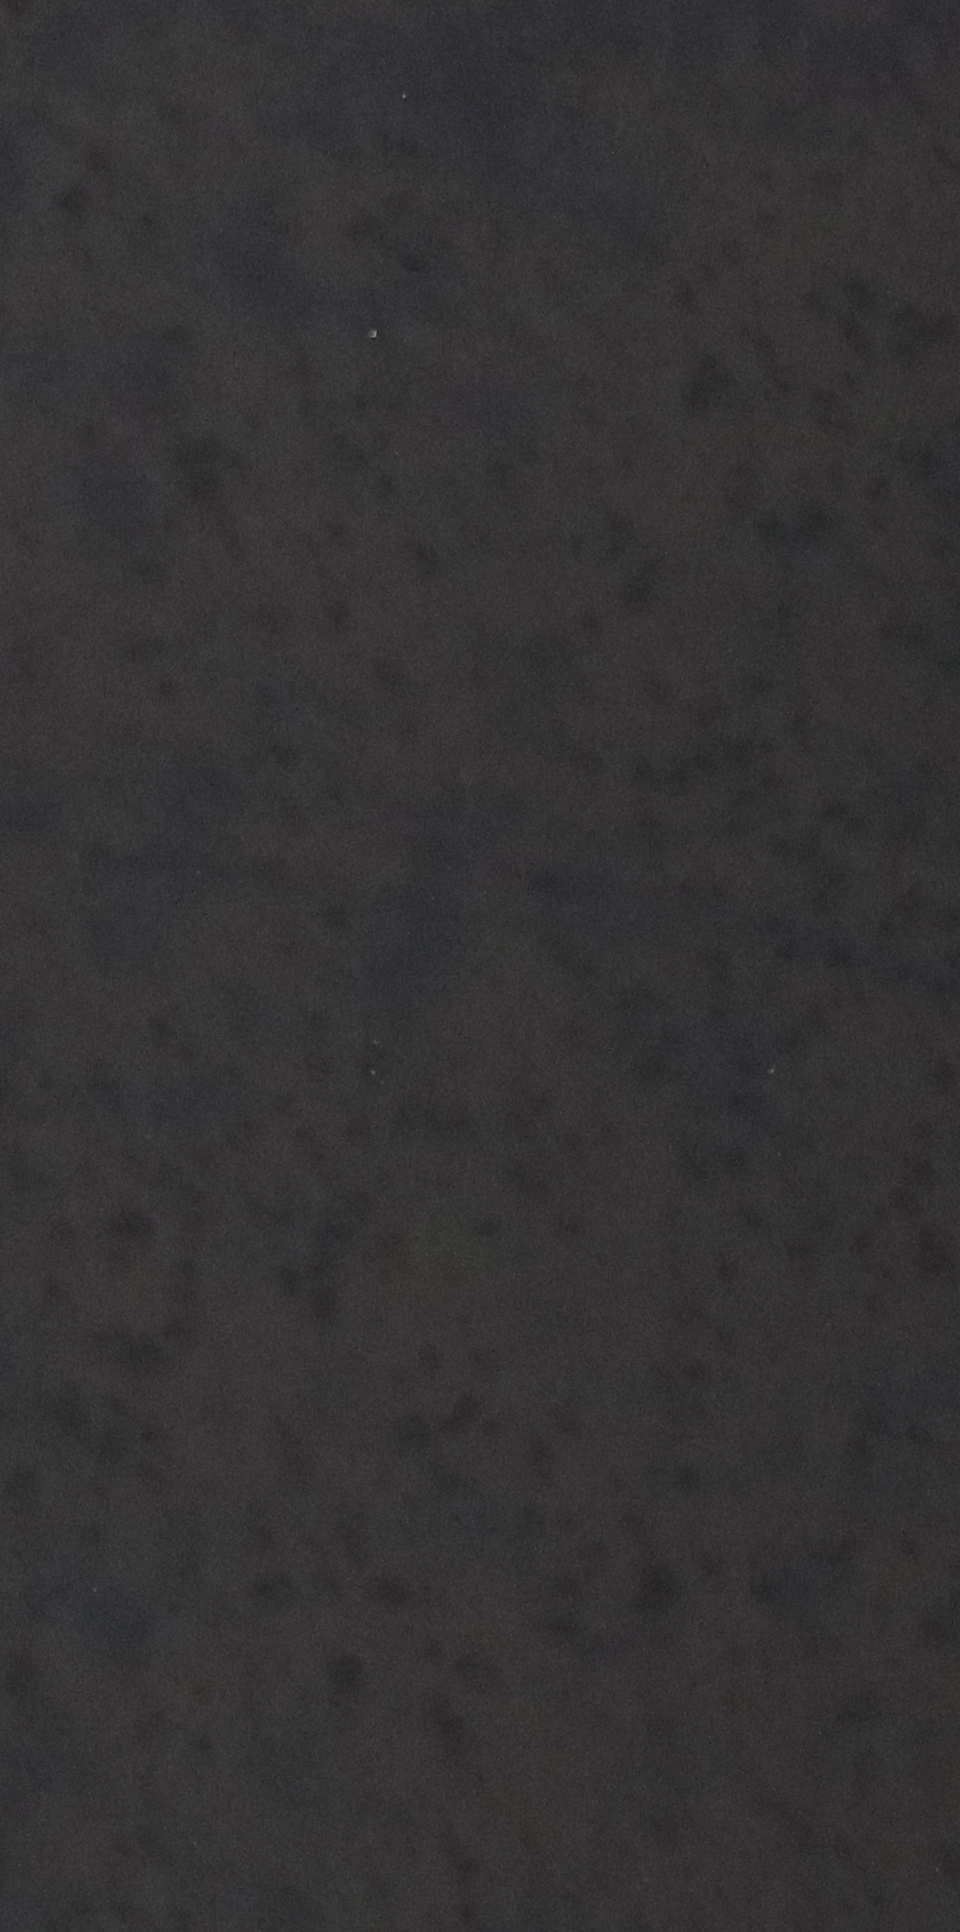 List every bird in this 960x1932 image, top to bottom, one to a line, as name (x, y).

None